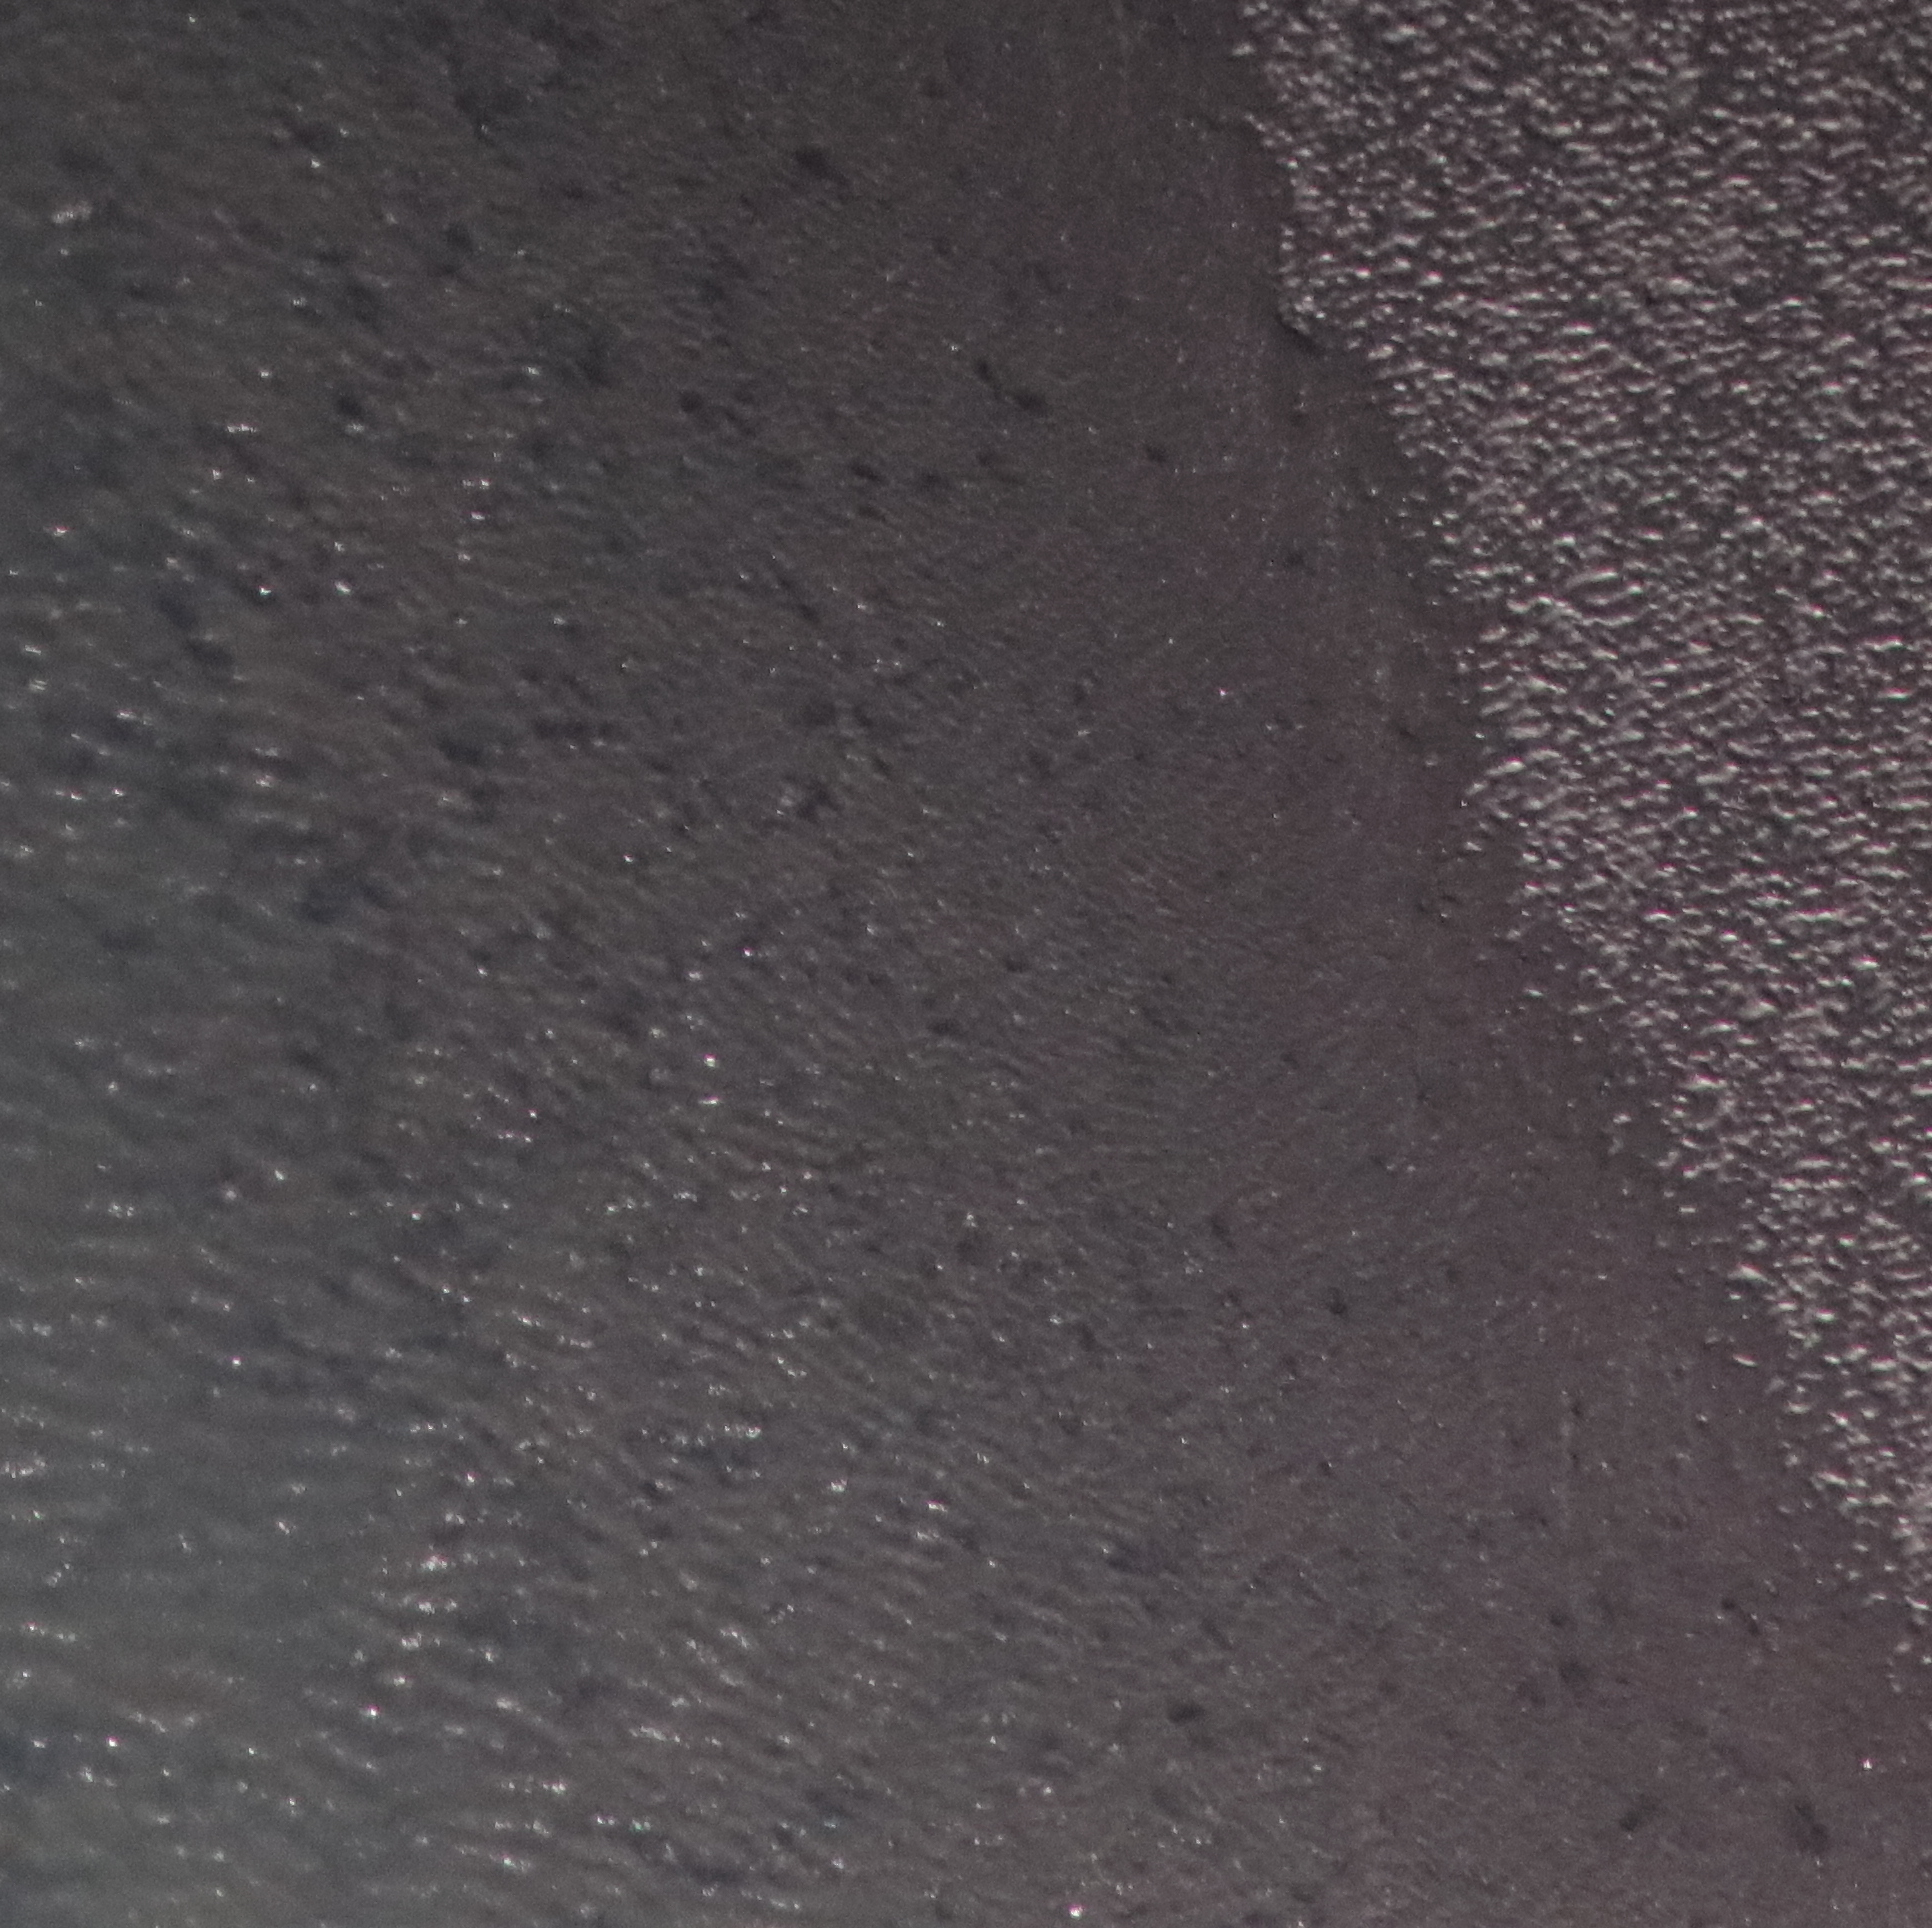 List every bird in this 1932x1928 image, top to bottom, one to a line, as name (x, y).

None